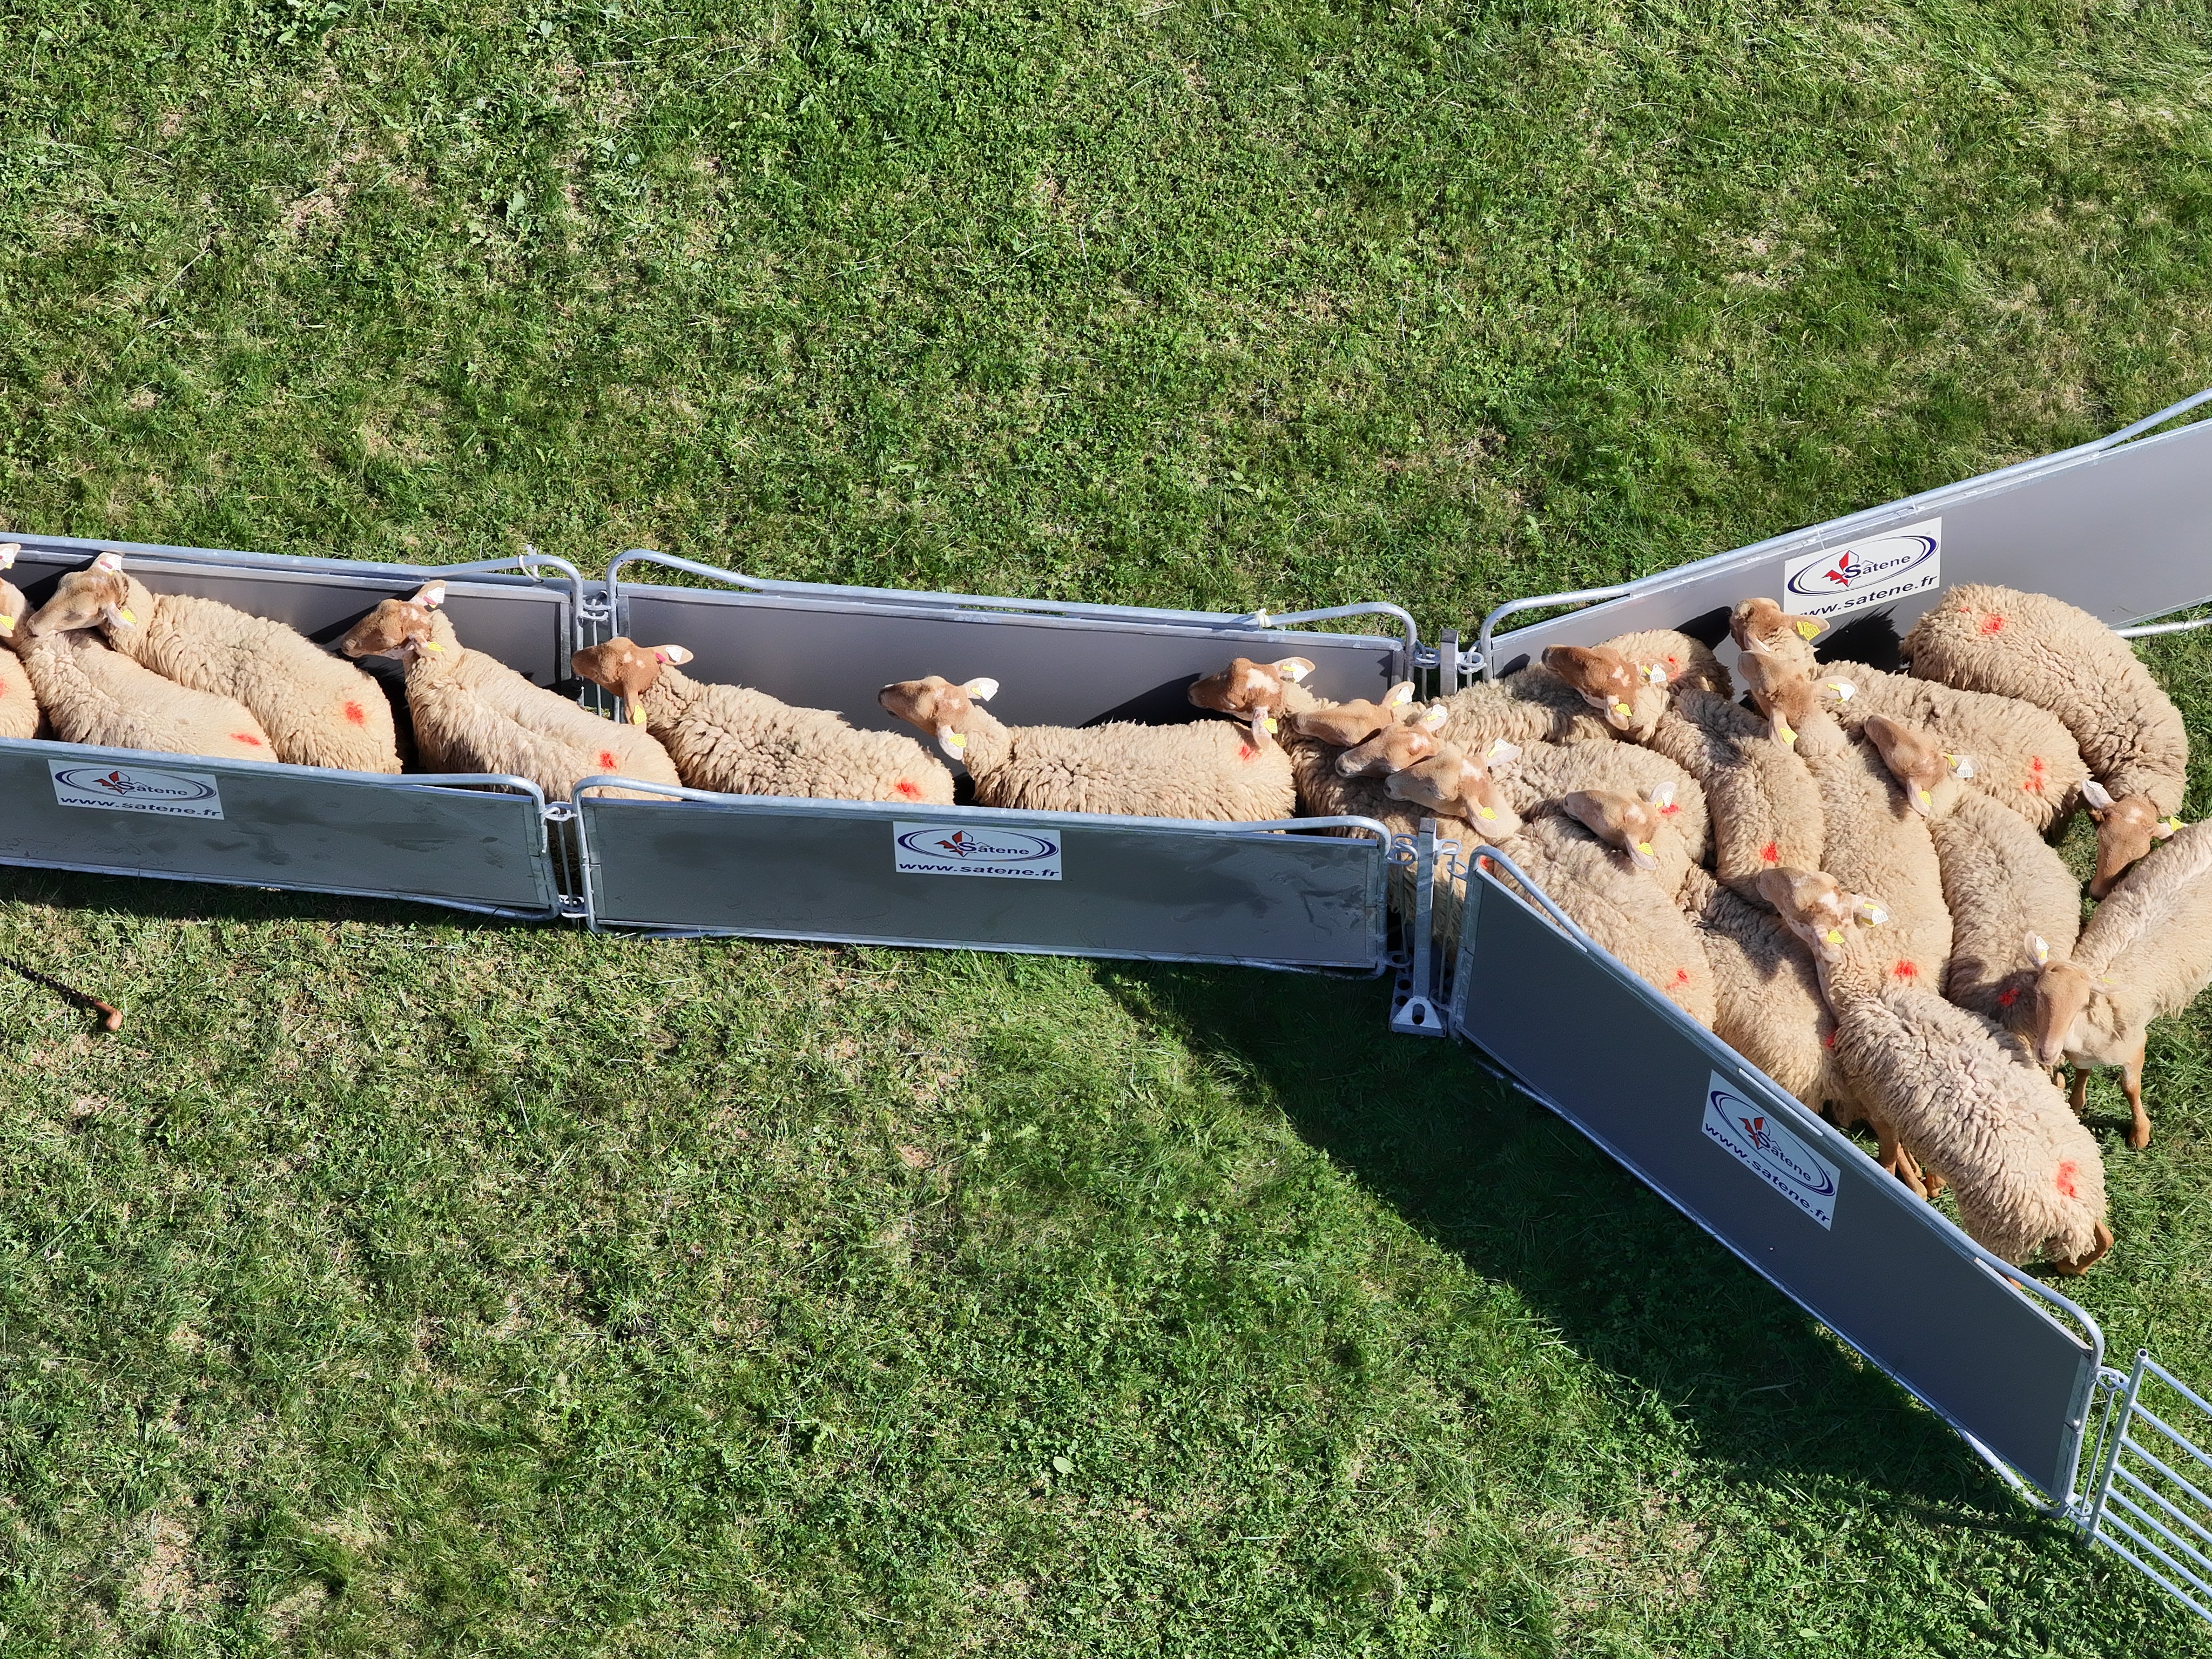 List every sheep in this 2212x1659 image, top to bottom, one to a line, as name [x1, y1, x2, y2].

sheep [0, 543, 278, 766]
sheep [28, 553, 403, 776]
sheep [339, 578, 687, 803]
sheep [1899, 585, 2188, 900]
sheep [1726, 595, 2089, 827]
sheep [1292, 629, 1731, 747]
sheep [570, 636, 955, 805]
sheep [1541, 638, 1826, 900]
sheep [0, 647, 39, 740]
sheep [1738, 649, 1955, 986]
sheep [1188, 657, 1488, 948]
sheep [879, 676, 1295, 821]
sheep [1859, 703, 2084, 1031]
sheep [1337, 706, 1711, 861]
sheep [1384, 739, 1717, 1031]
sheep [1562, 781, 1845, 1118]
sheep [2022, 820, 2212, 1151]
sheep [1755, 867, 2115, 1280]